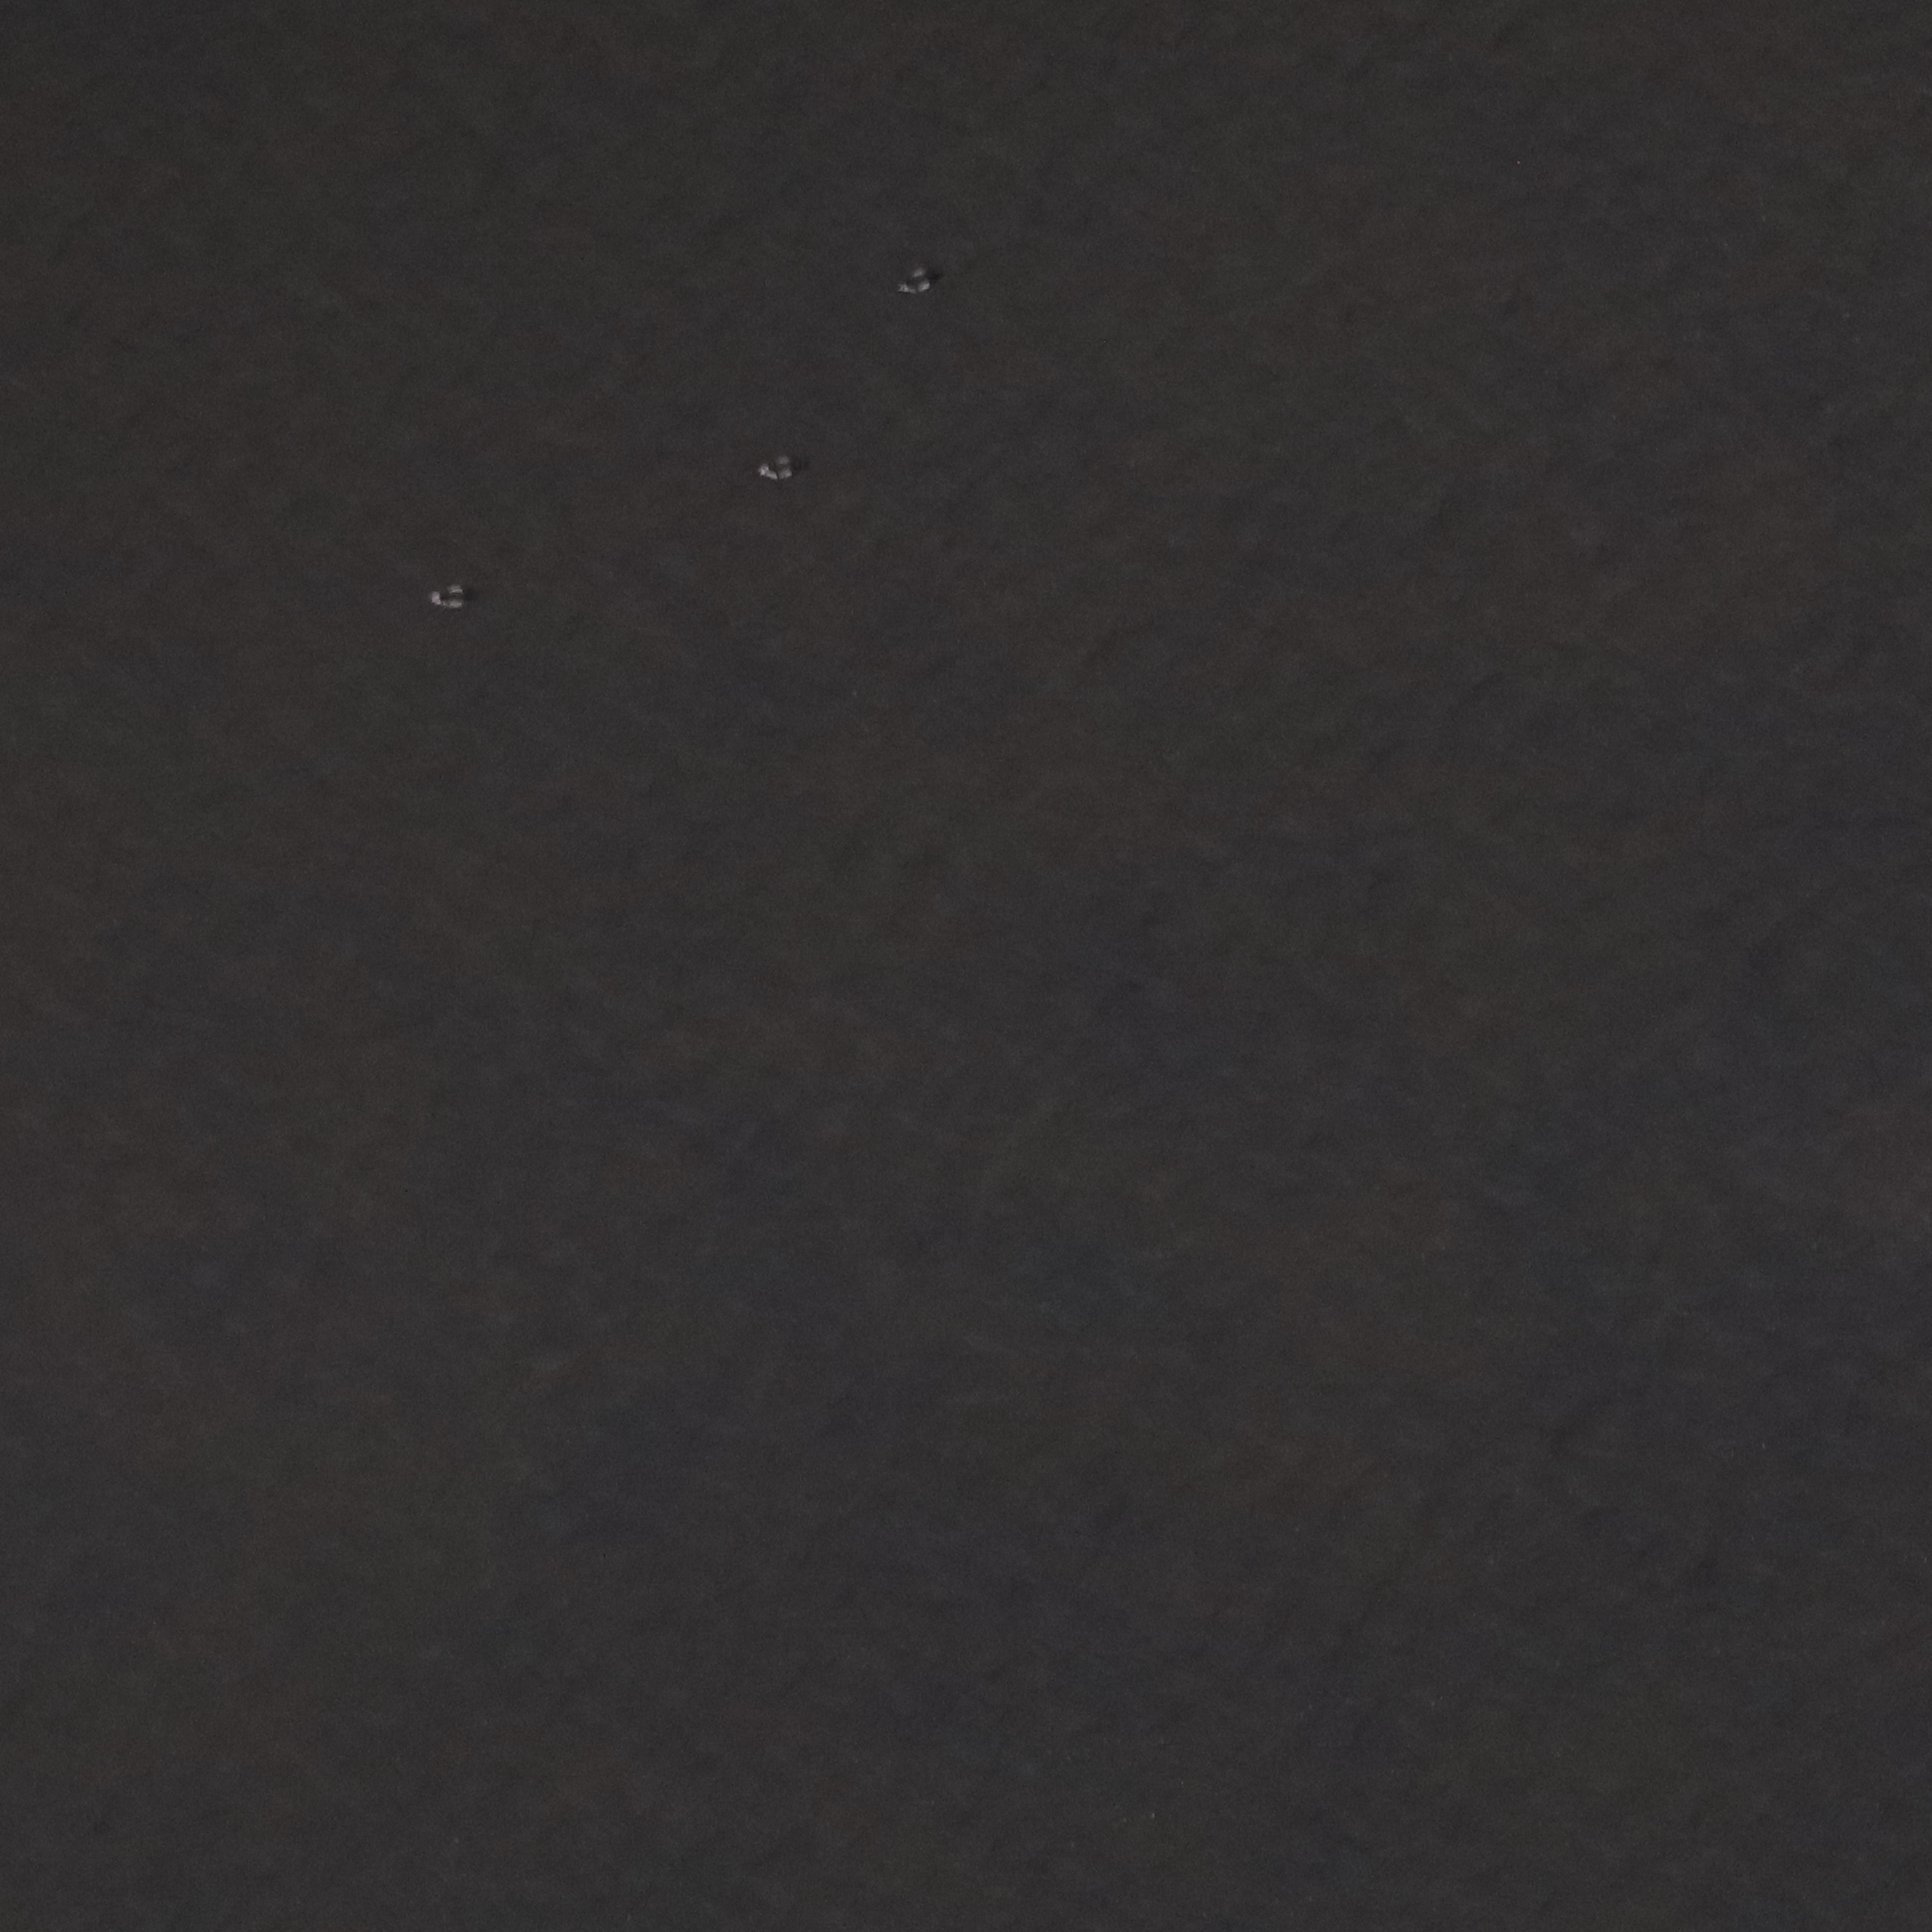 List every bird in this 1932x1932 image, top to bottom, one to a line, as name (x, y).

brant (917, 281)
brant (778, 469)
brant (453, 596)